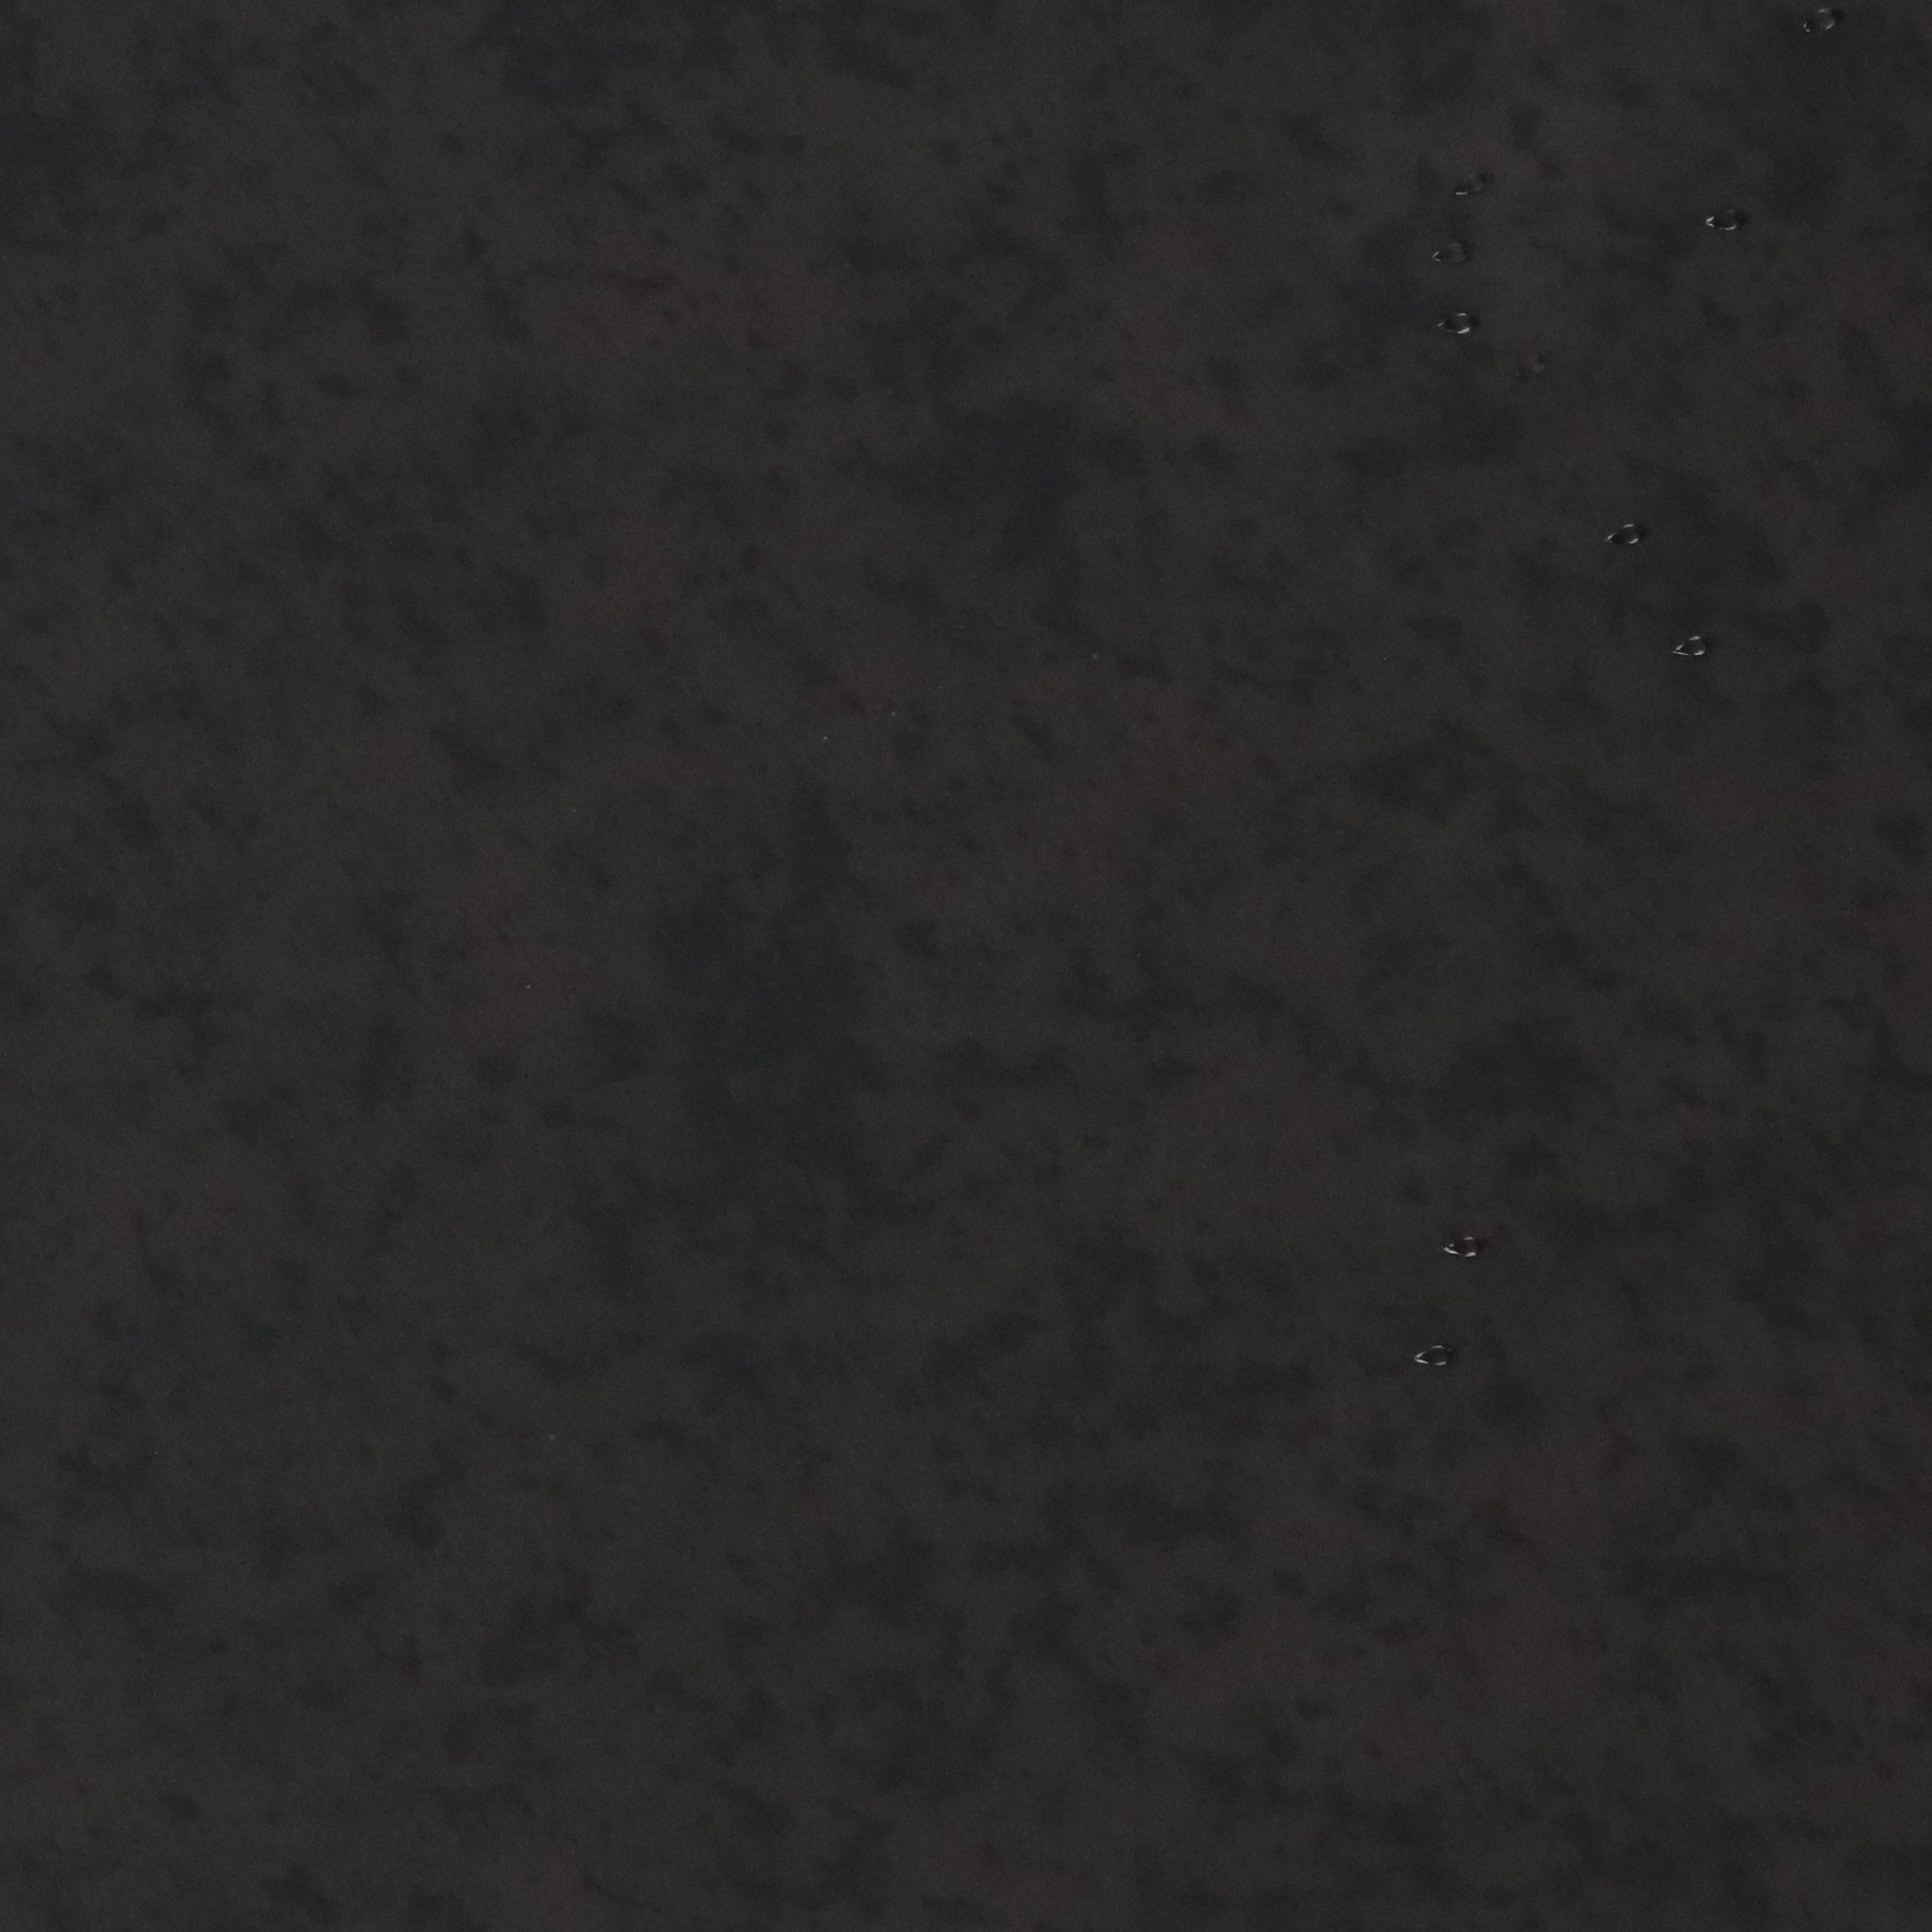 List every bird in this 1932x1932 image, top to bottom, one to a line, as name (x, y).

brant (1824, 22)
brant (1470, 189)
brant (1728, 220)
brant (1453, 255)
brant (1460, 323)
brant (1528, 363)
brant (1625, 535)
brant (1694, 646)
brant (1465, 1246)
brant (1437, 1355)